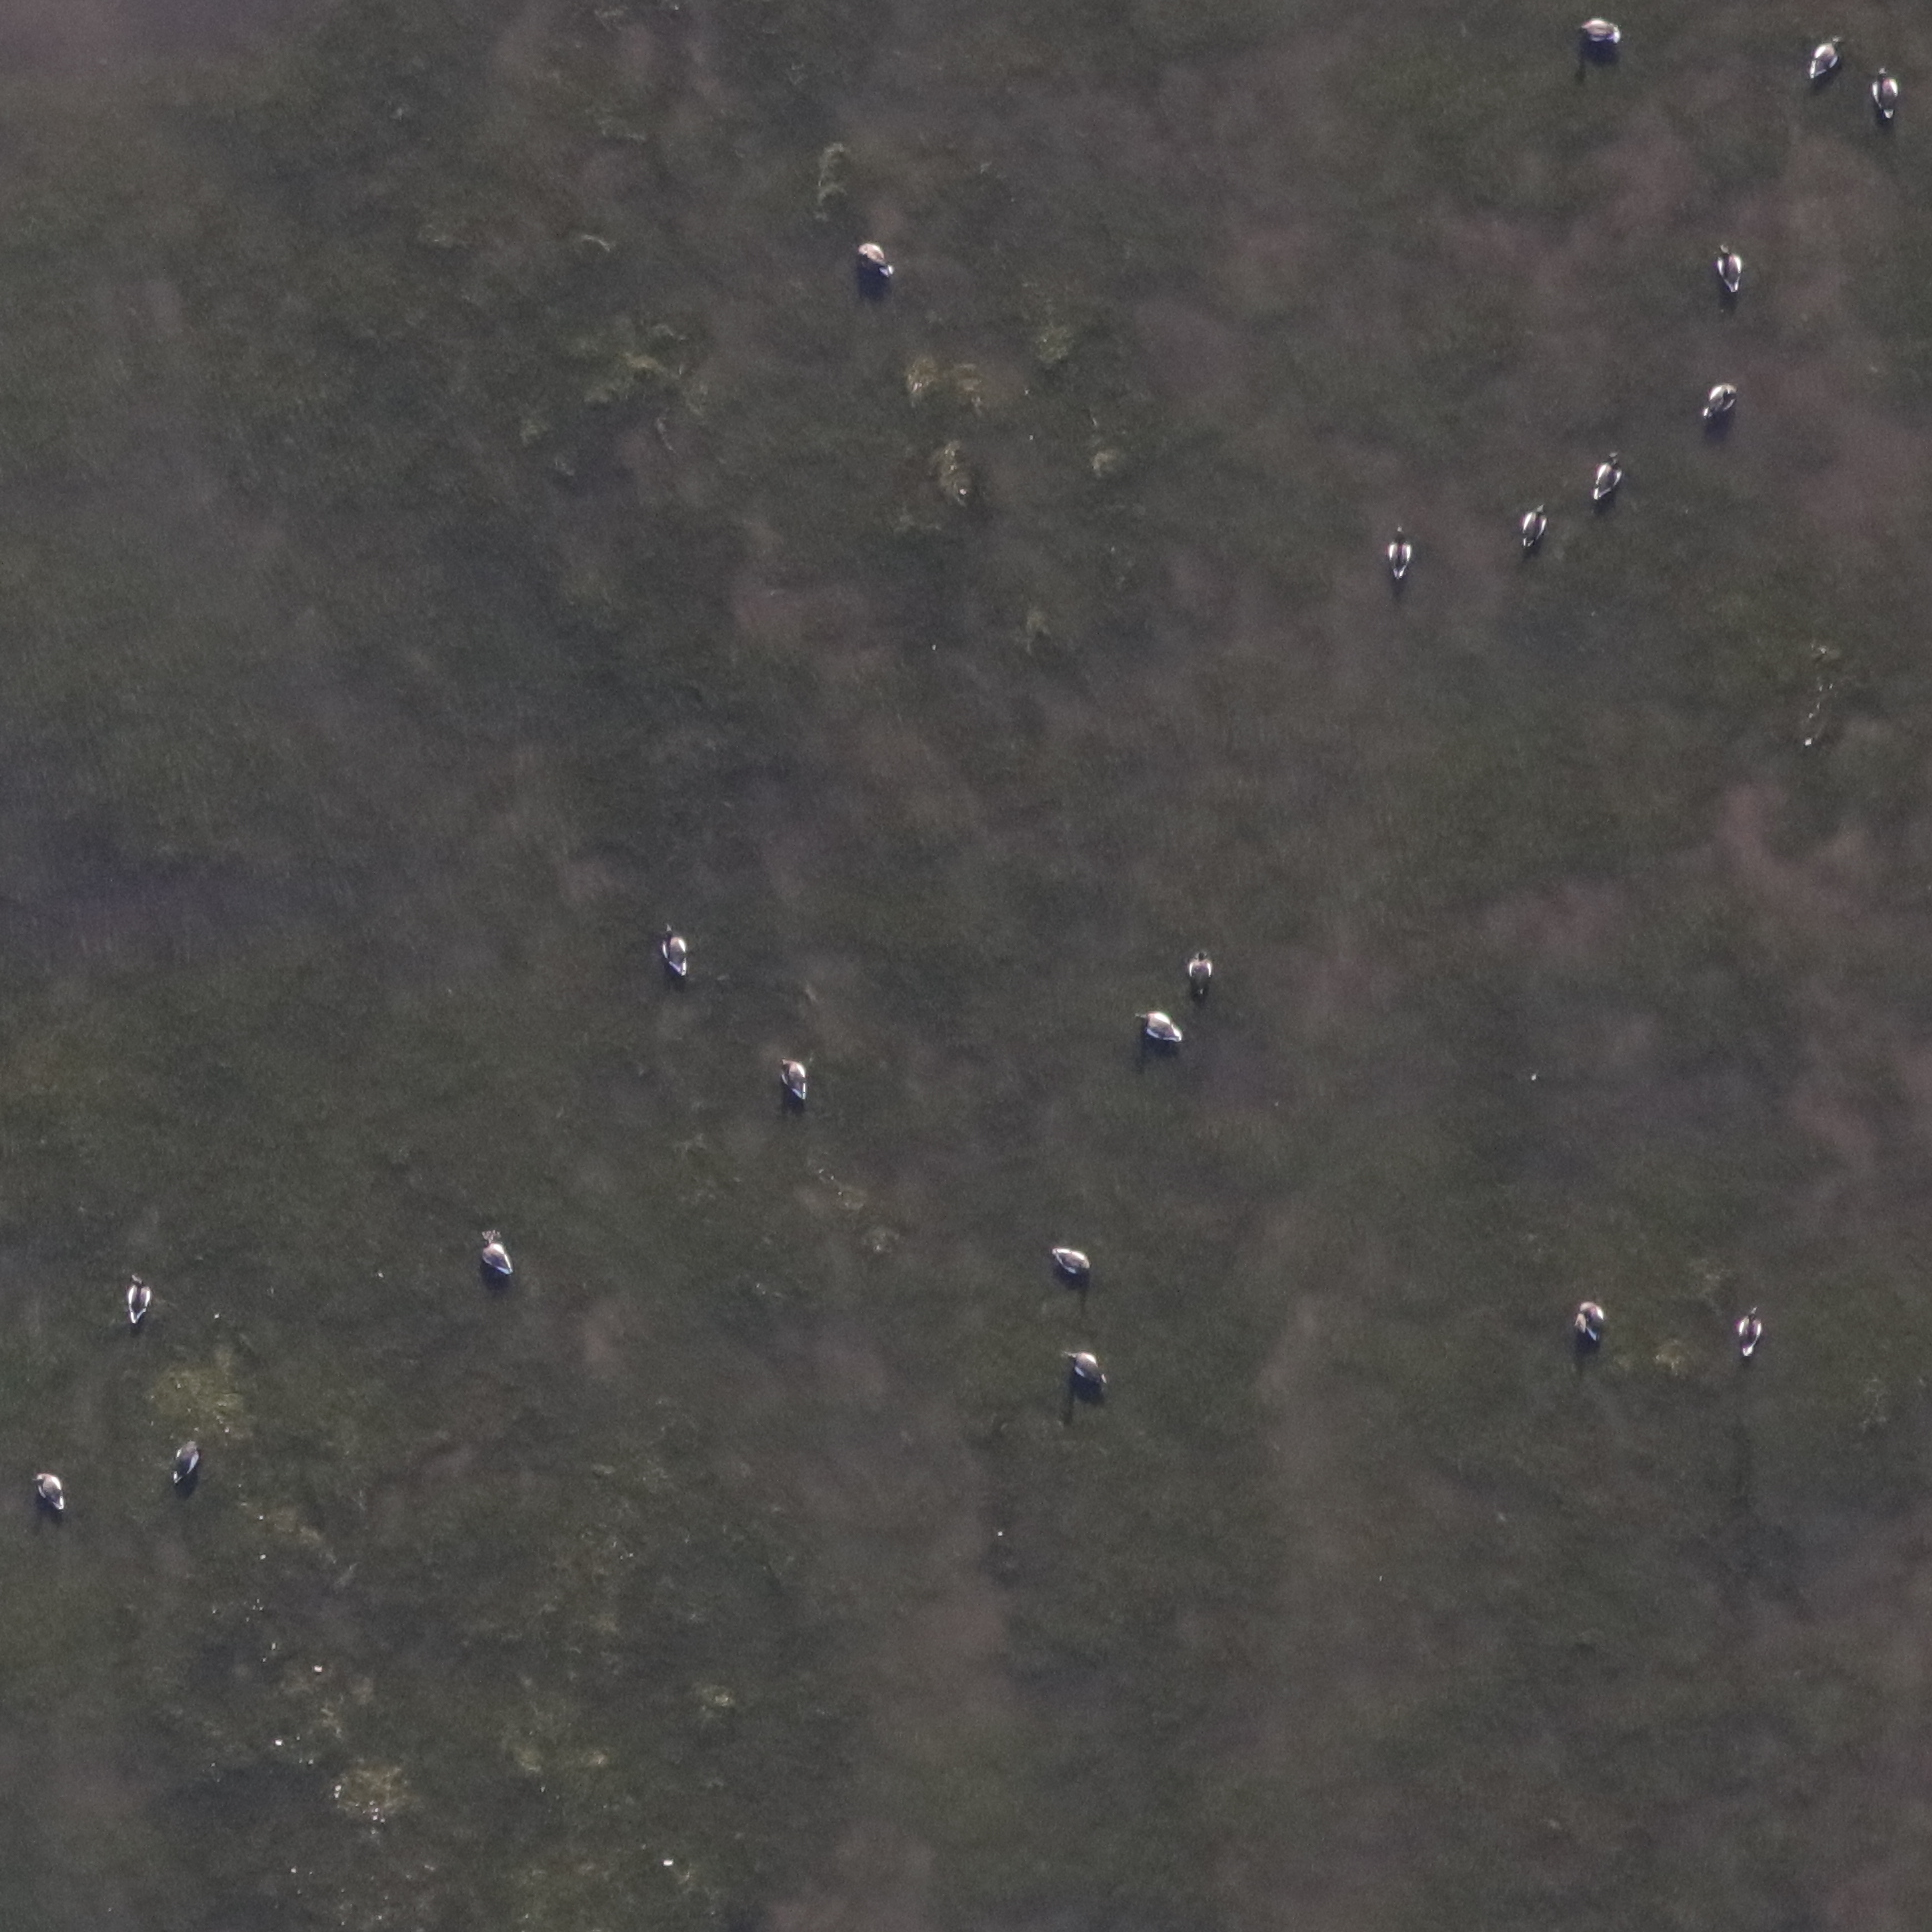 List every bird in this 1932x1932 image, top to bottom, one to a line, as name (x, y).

brant (1597, 30)
brant (1824, 60)
brant (1884, 96)
brant (876, 259)
brant (1729, 270)
brant (1719, 402)
brant (1607, 478)
brant (1534, 528)
brant (1401, 557)
brant (676, 951)
brant (1199, 973)
brant (1161, 1027)
brant (793, 1079)
brant (495, 1255)
brant (1072, 1262)
brant (139, 1299)
brant (1590, 1319)
brant (1748, 1331)
brant (1088, 1368)
brant (186, 1463)
brant (52, 1491)